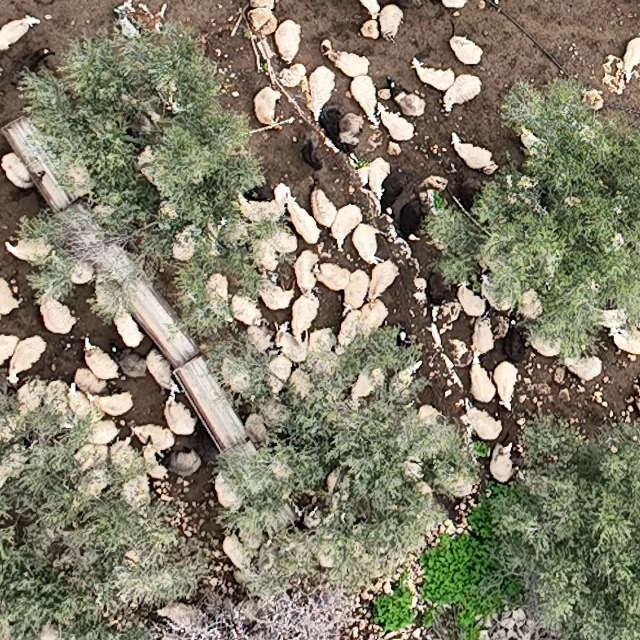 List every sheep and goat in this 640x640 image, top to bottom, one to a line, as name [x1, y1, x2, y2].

goat [118, 0, 167, 34]
sheep [346, 0, 380, 19]
sheep [382, 0, 423, 9]
sheep [435, 0, 468, 9]
sheep [488, 0, 514, 4]
sheep [379, 5, 403, 40]
goat [114, 15, 140, 40]
sheep [0, 16, 40, 52]
sheep [274, 18, 302, 64]
sheep [450, 35, 484, 65]
sheep [623, 36, 639, 83]
sheep [321, 44, 371, 76]
sheep [8, 48, 53, 86]
sheep [410, 57, 455, 91]
sheep [310, 66, 335, 121]
sheep [443, 75, 482, 113]
sheep [349, 76, 379, 125]
sheep [384, 76, 426, 118]
sheep [255, 83, 283, 132]
sheep [377, 102, 414, 140]
sheep [126, 104, 156, 138]
sheep [320, 105, 358, 166]
sheep [339, 113, 364, 146]
sheep [519, 129, 549, 154]
sheep [450, 130, 492, 169]
sheep [214, 133, 249, 157]
sheep [303, 140, 324, 171]
sheep [140, 147, 170, 191]
sheep [1, 152, 44, 189]
sheep [367, 157, 390, 195]
sheep [69, 162, 93, 197]
sheep [311, 178, 338, 228]
sheep [461, 178, 485, 209]
sheep [381, 180, 404, 216]
sheep [274, 183, 292, 217]
sheep [233, 193, 281, 221]
sheep [285, 194, 322, 244]
sheep [399, 196, 430, 242]
sheep [92, 204, 119, 221]
sheep [332, 205, 363, 252]
sheep [202, 217, 224, 257]
sheep [217, 220, 249, 246]
sheep [256, 222, 298, 253]
sheep [172, 223, 199, 261]
sheep [353, 225, 385, 263]
sheep [252, 235, 279, 271]
sheep [3, 238, 53, 264]
sheep [294, 250, 319, 302]
sheep [479, 252, 513, 278]
sheep [367, 258, 398, 307]
sheep [68, 259, 95, 284]
sheep [313, 262, 350, 292]
sheep [260, 268, 295, 311]
sheep [341, 269, 370, 317]
sheep [0, 273, 20, 315]
sheep [203, 273, 234, 319]
sheep [482, 275, 512, 311]
sheep [456, 280, 486, 317]
sheep [293, 286, 320, 342]
sheep [517, 290, 544, 318]
sheep [40, 293, 78, 335]
sheep [231, 295, 262, 326]
sheep [114, 296, 145, 348]
sheep [357, 297, 389, 338]
sheep [593, 308, 628, 329]
sheep [334, 310, 362, 356]
sheep [471, 311, 495, 355]
sheep [502, 316, 526, 361]
sheep [246, 319, 276, 350]
sheep [273, 322, 309, 361]
sheep [610, 327, 639, 355]
sheep [300, 329, 337, 373]
sheep [529, 332, 562, 357]
sheep [0, 333, 19, 372]
sheep [7, 335, 46, 384]
sheep [82, 338, 119, 380]
sheep [108, 343, 149, 379]
sheep [143, 350, 182, 393]
sheep [262, 351, 291, 394]
sheep [469, 351, 496, 404]
sheep [562, 355, 602, 381]
sheep [219, 356, 256, 402]
sheep [311, 359, 342, 384]
sheep [350, 361, 383, 405]
sheep [388, 361, 422, 403]
sheep [493, 363, 518, 410]
sheep [73, 367, 121, 395]
sheep [292, 367, 316, 401]
sheep [46, 378, 78, 428]
sheep [15, 379, 45, 417]
sheep [632, 379, 639, 425]
sheep [67, 381, 105, 423]
sheep [86, 387, 132, 417]
sheep [163, 389, 199, 436]
sheep [251, 395, 292, 432]
sheep [463, 397, 503, 441]
sheep [418, 405, 445, 426]
sheep [244, 412, 267, 444]
sheep [0, 415, 26, 461]
sheep [87, 418, 123, 444]
sheep [128, 424, 175, 457]
sheep [141, 435, 169, 481]
sheep [109, 437, 142, 474]
sheep [490, 440, 513, 484]
sheep [0, 443, 30, 490]
sheep [68, 444, 108, 480]
sheep [156, 445, 202, 475]
sheep [124, 455, 151, 517]
sheep [270, 457, 294, 500]
sheep [402, 458, 424, 483]
sheep [327, 466, 351, 499]
sheep [214, 469, 246, 512]
sheep [438, 470, 479, 496]
sheep [75, 471, 110, 505]
sheep [413, 482, 433, 506]
sheep [306, 501, 328, 530]
sheep [237, 516, 262, 549]
sheep [222, 531, 252, 573]
sheep [315, 547, 343, 568]
sheep [120, 549, 145, 569]
sheep [156, 602, 206, 630]